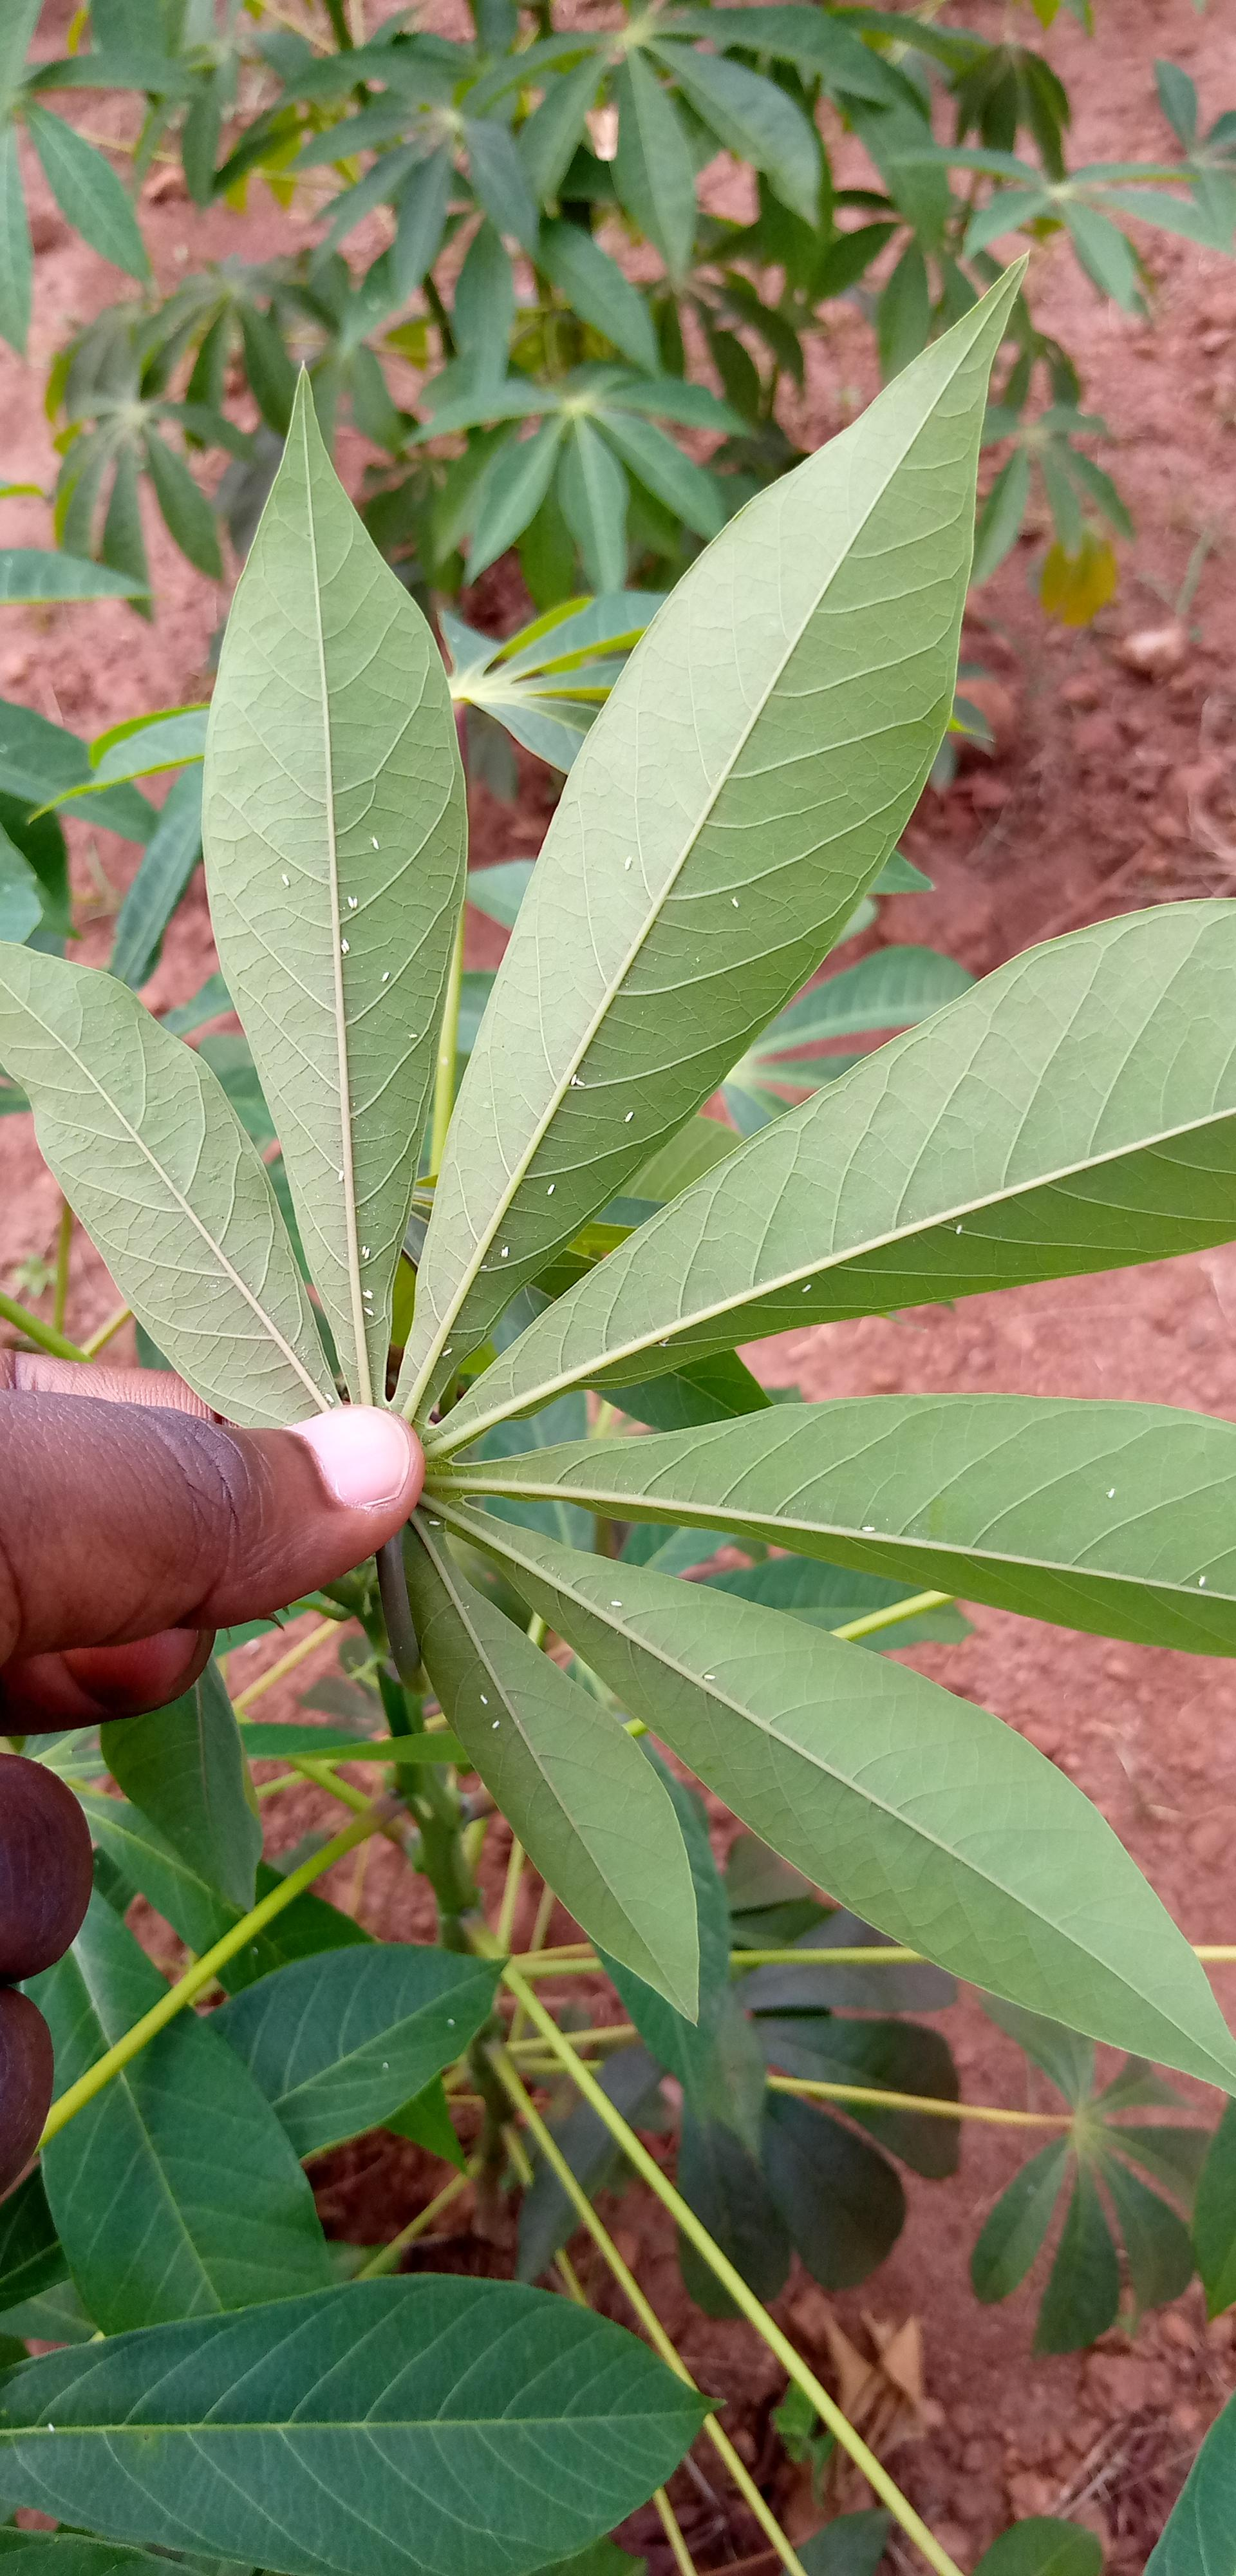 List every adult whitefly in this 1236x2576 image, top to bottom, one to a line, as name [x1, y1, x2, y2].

whitefly [369, 835, 382, 853]
whitefly [623, 854, 633, 872]
whitefly [280, 873, 292, 887]
whitefly [346, 895, 354, 911]
whitefly [353, 895, 359, 911]
whitefly [729, 896, 740, 910]
whitefly [342, 938, 350, 952]
whitefly [341, 944, 348, 955]
whitefly [380, 971, 393, 984]
whitefly [406, 1032, 420, 1041]
whitefly [570, 1074, 577, 1087]
whitefly [576, 1080, 586, 1088]
whitefly [622, 1109, 635, 1124]
whitefly [335, 1168, 347, 1184]
whitefly [545, 1181, 557, 1197]
whitefly [953, 1223, 966, 1237]
whitefly [361, 1244, 366, 1256]
whitefly [505, 1245, 509, 1258]
whitefly [364, 1247, 371, 1261]
whitefly [500, 1248, 506, 1258]
whitefly [478, 1264, 489, 1271]
whitefly [798, 1282, 814, 1295]
whitefly [365, 1289, 374, 1296]
whitefly [361, 1291, 373, 1300]
whitefly [361, 1305, 376, 1318]
whitefly [657, 1341, 666, 1349]
whitefly [439, 1347, 454, 1358]
whitefly [323, 1393, 336, 1405]
whitefly [1105, 1486, 1118, 1501]
whitefly [426, 1519, 441, 1528]
whitefly [861, 1525, 876, 1533]
whitefly [1195, 1573, 1208, 1589]
whitefly [609, 1599, 623, 1608]
whitefly [702, 1673, 717, 1683]
whitefly [478, 1693, 490, 1705]
whitefly [491, 1719, 504, 1731]